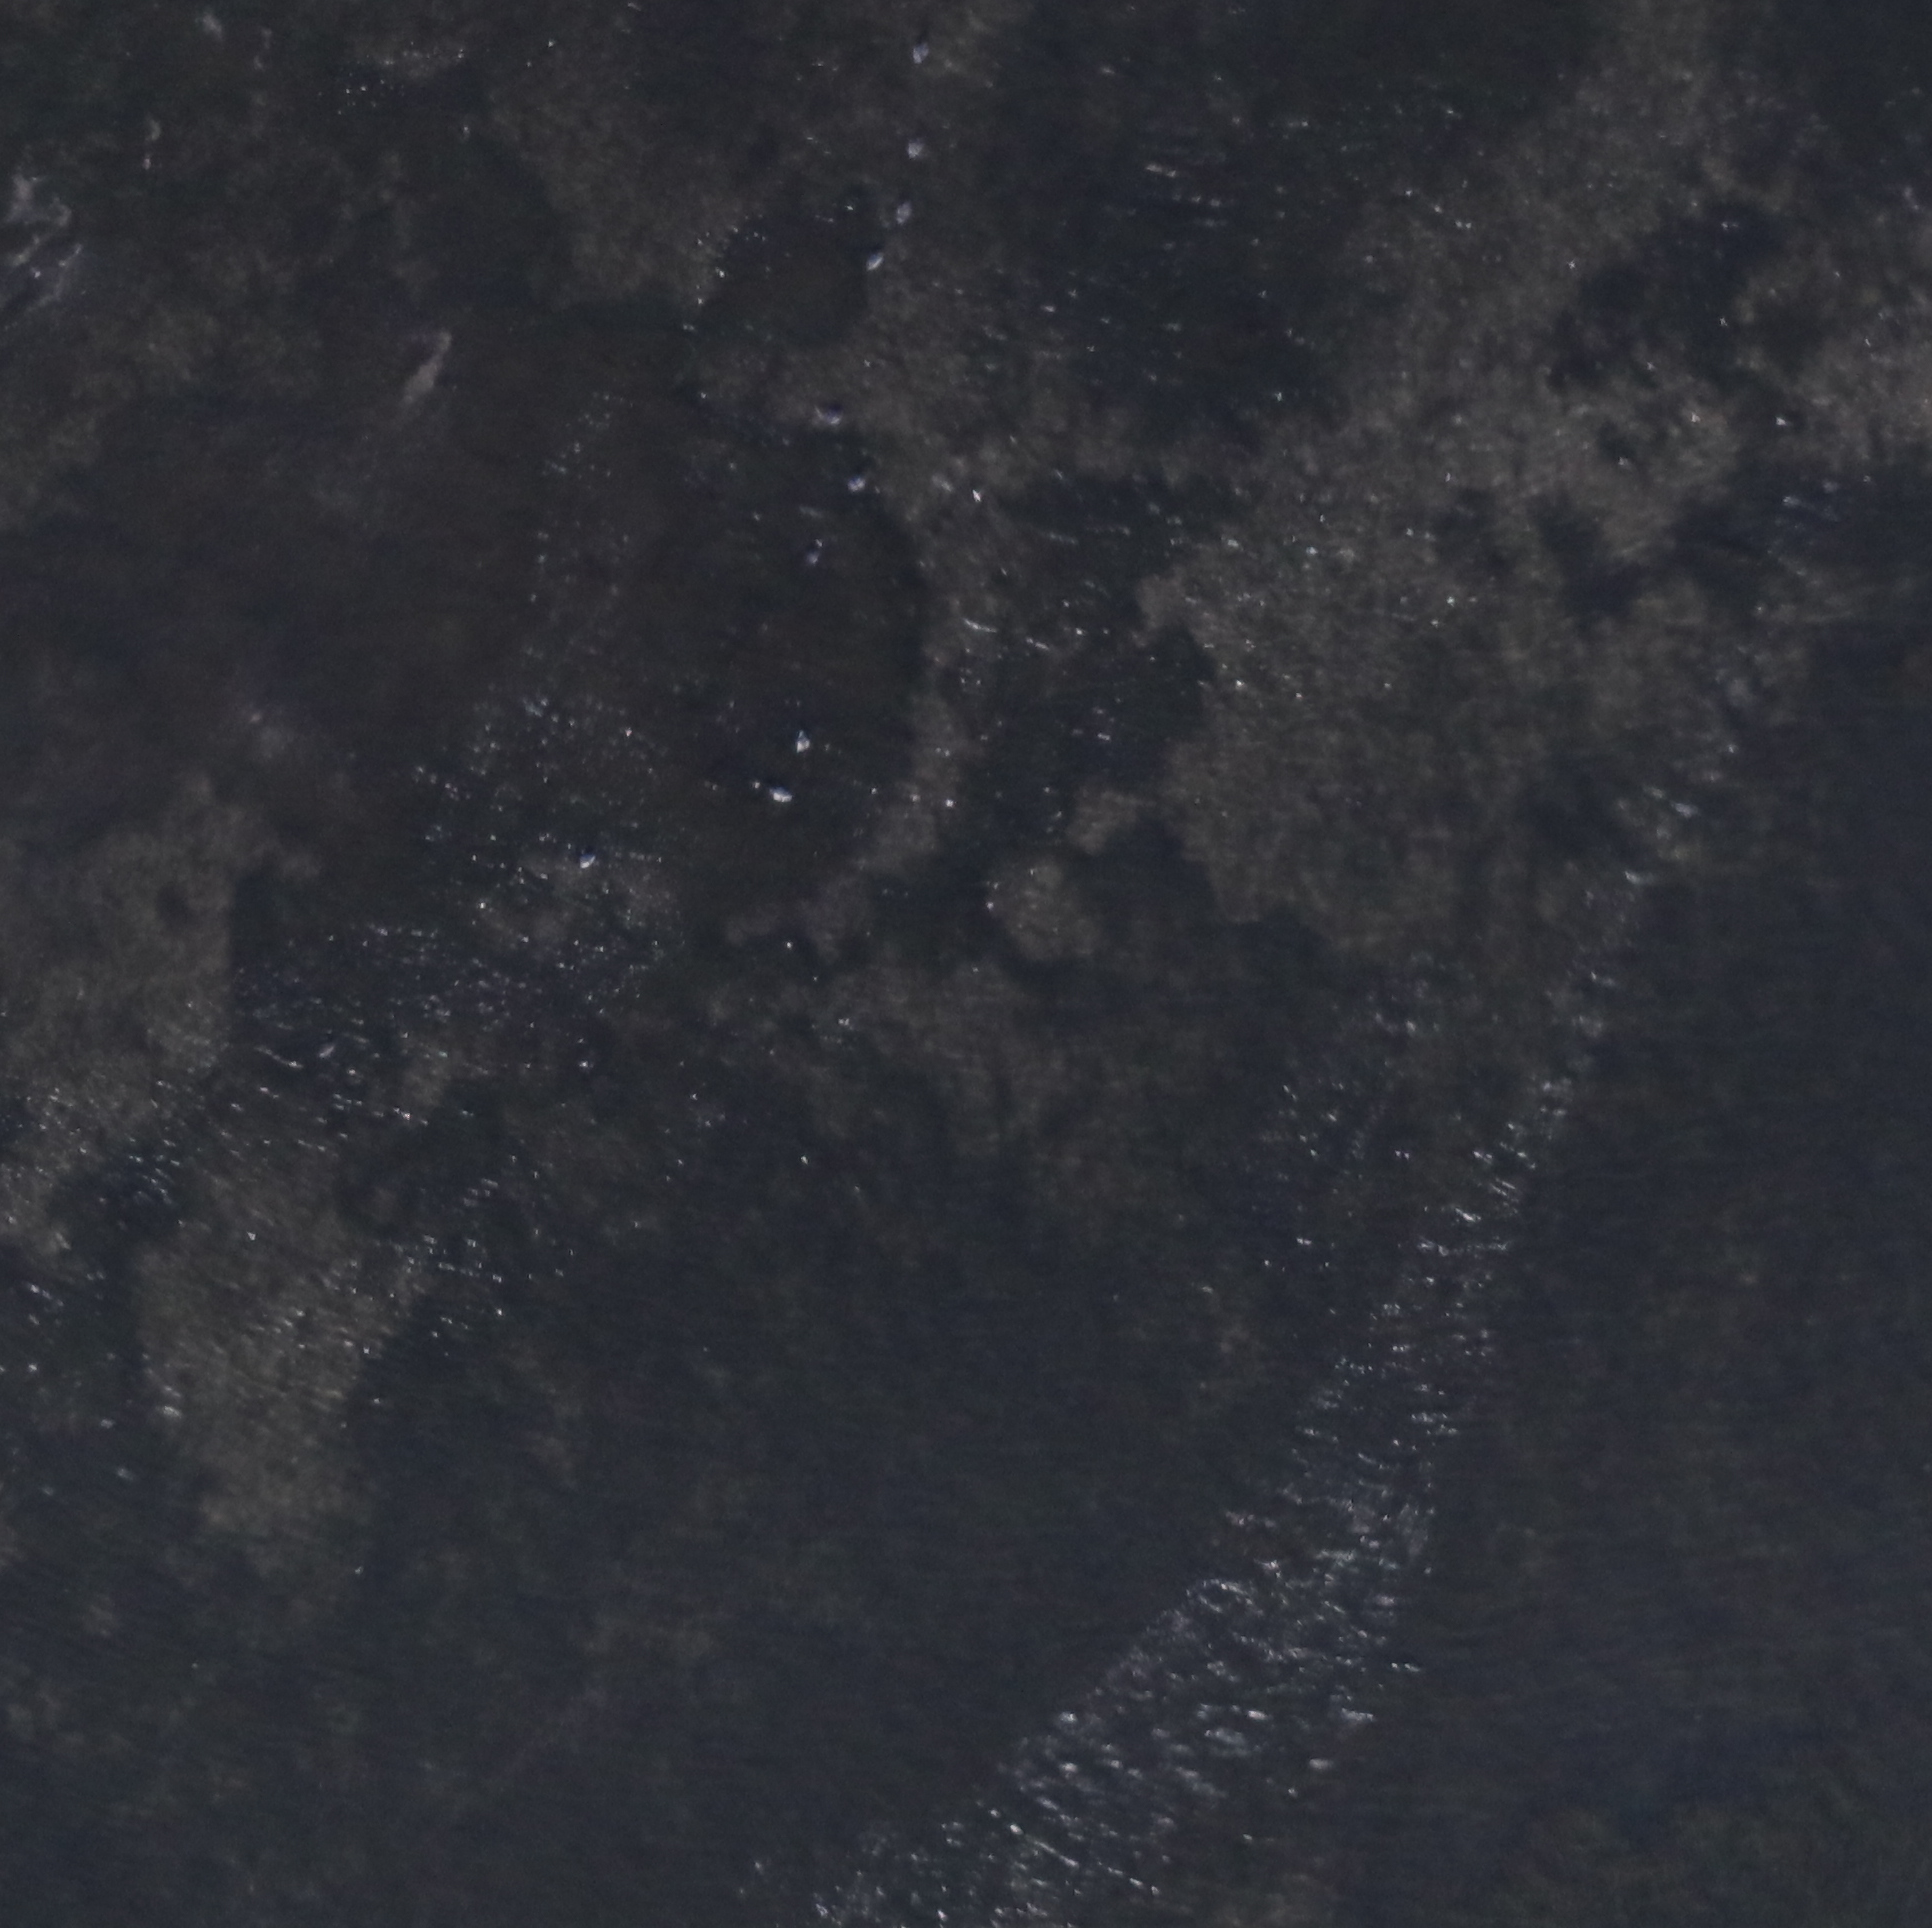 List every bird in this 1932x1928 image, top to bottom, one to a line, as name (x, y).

brant (919, 53)
brant (912, 151)
brant (904, 217)
brant (882, 256)
brant (832, 418)
brant (853, 490)
brant (822, 551)
brant (802, 742)
brant (782, 796)
brant (584, 861)